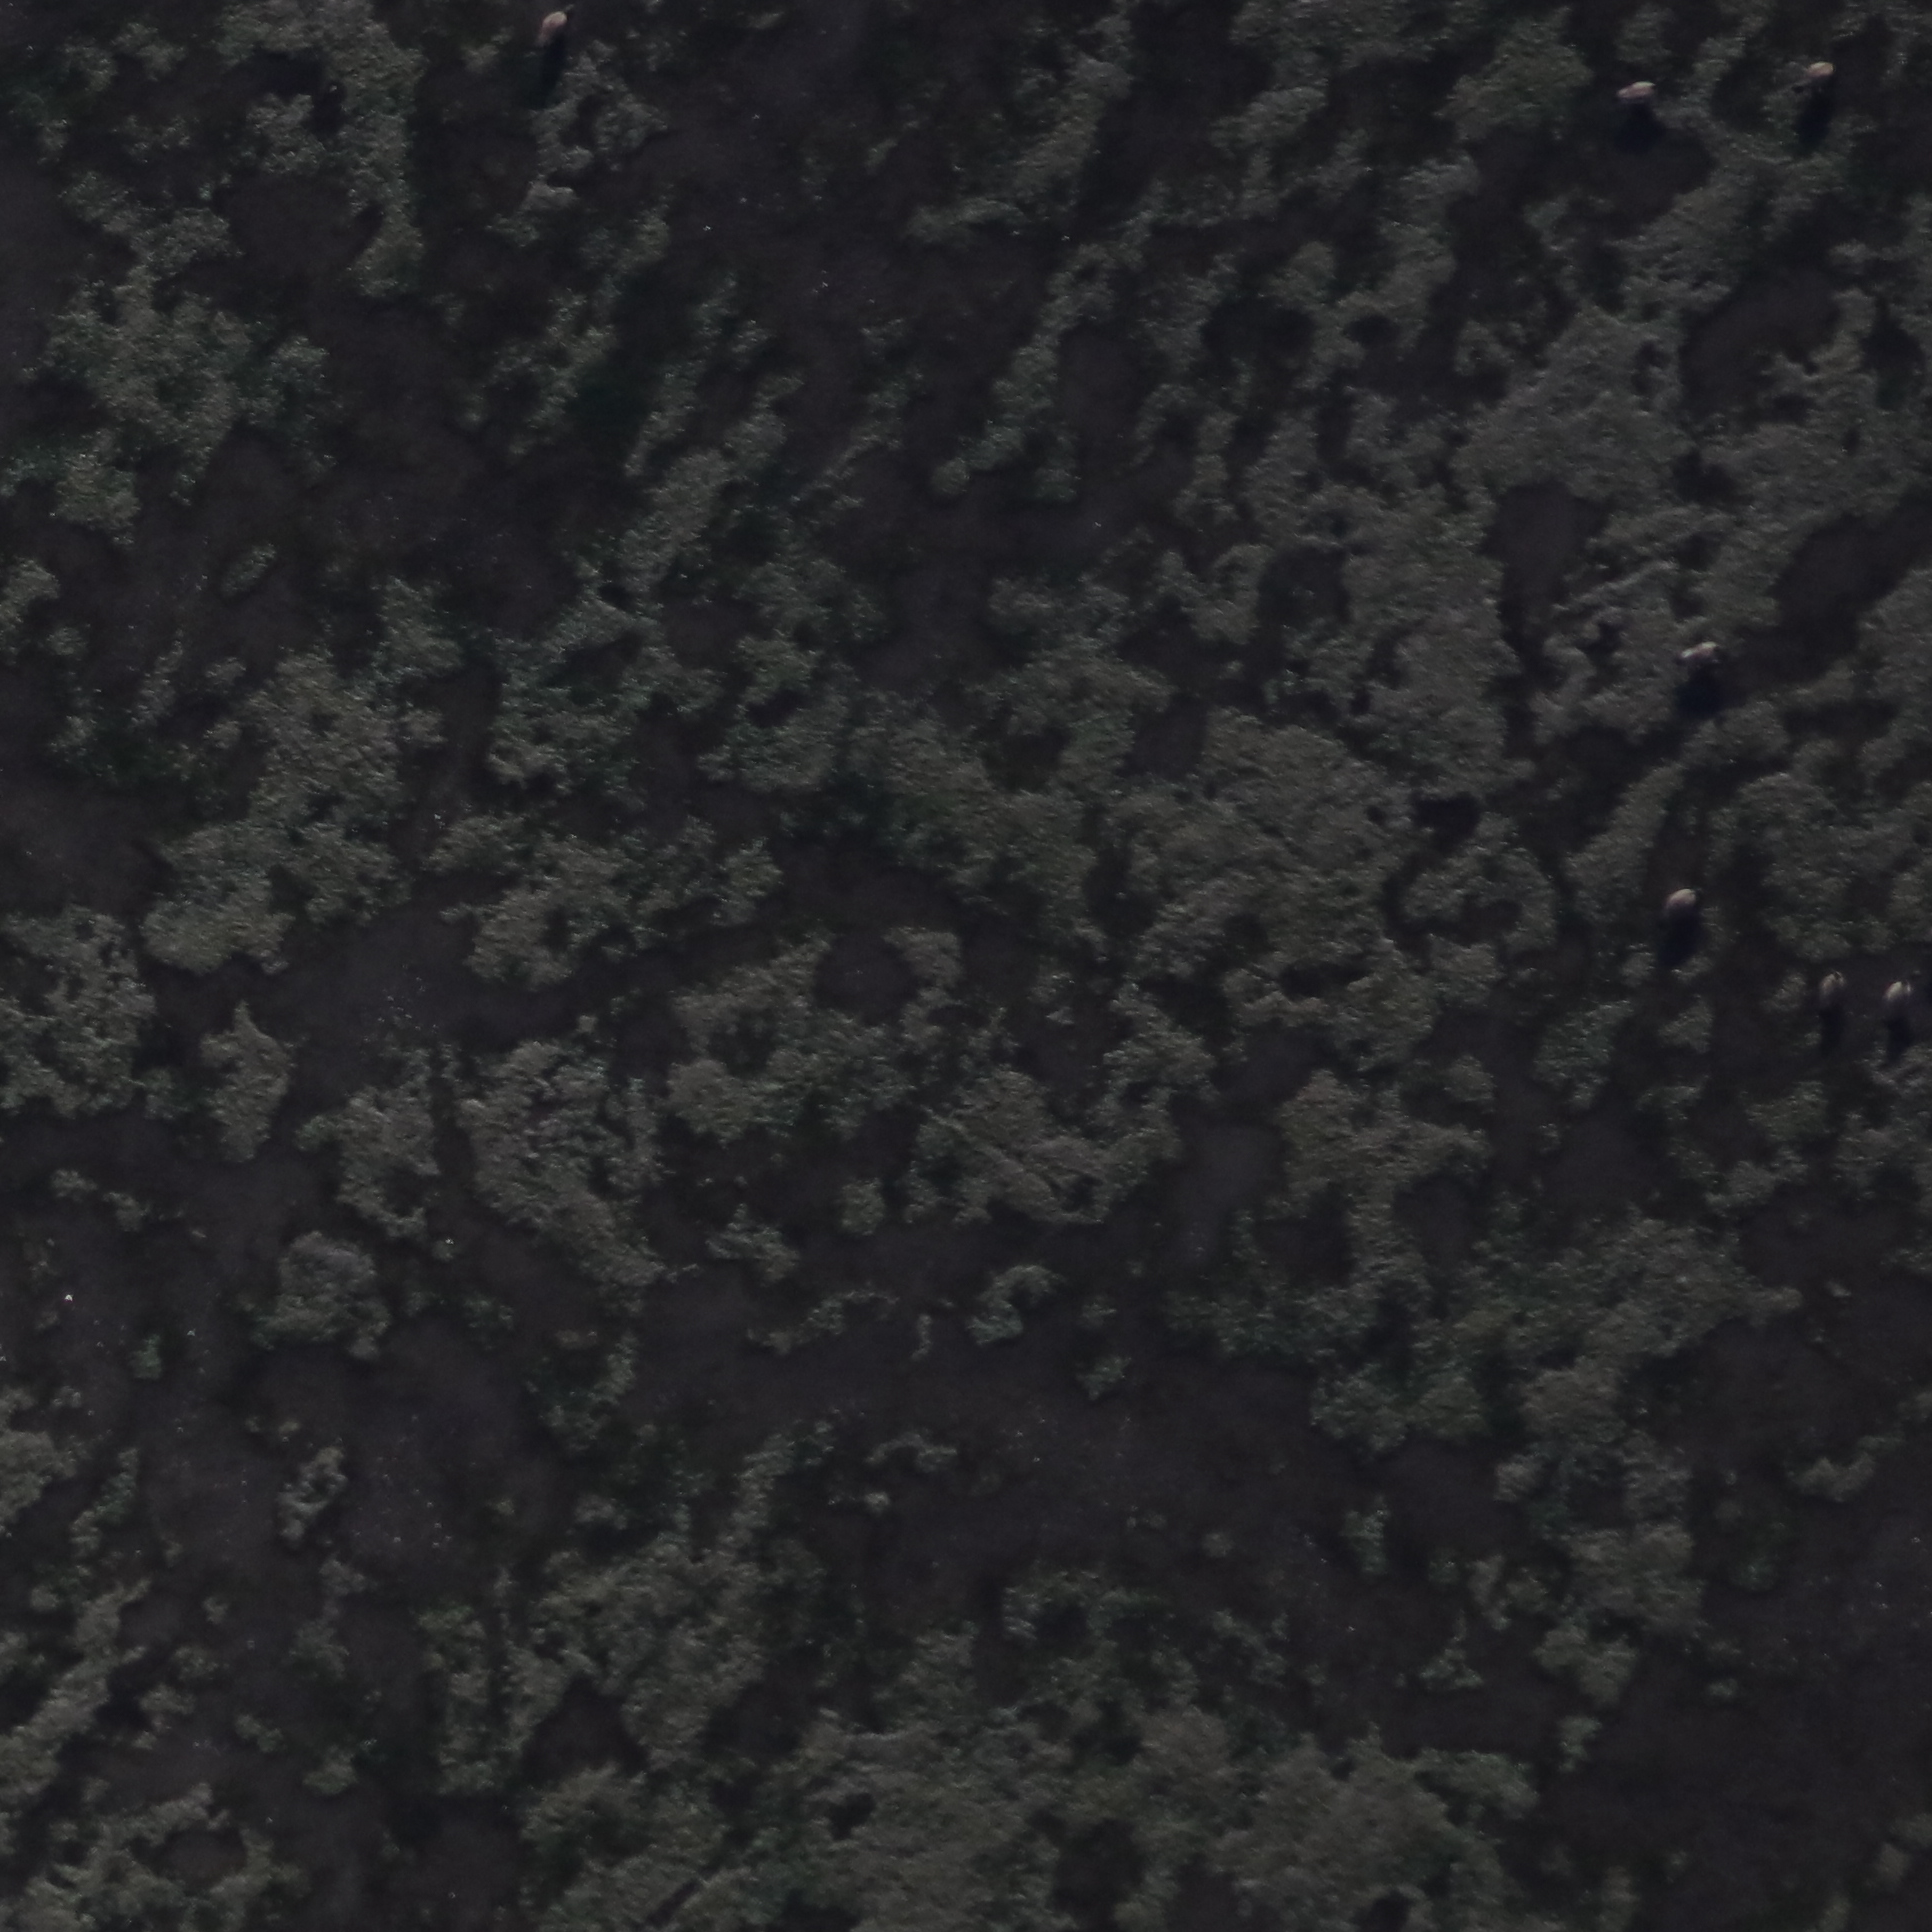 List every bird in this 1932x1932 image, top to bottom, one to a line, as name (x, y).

Canada goose (555, 26)
Canada goose (1824, 67)
Canada goose (1642, 91)
Canada goose (1708, 656)
Canada goose (1680, 909)
Canada goose (1833, 991)
Canada goose (1901, 992)